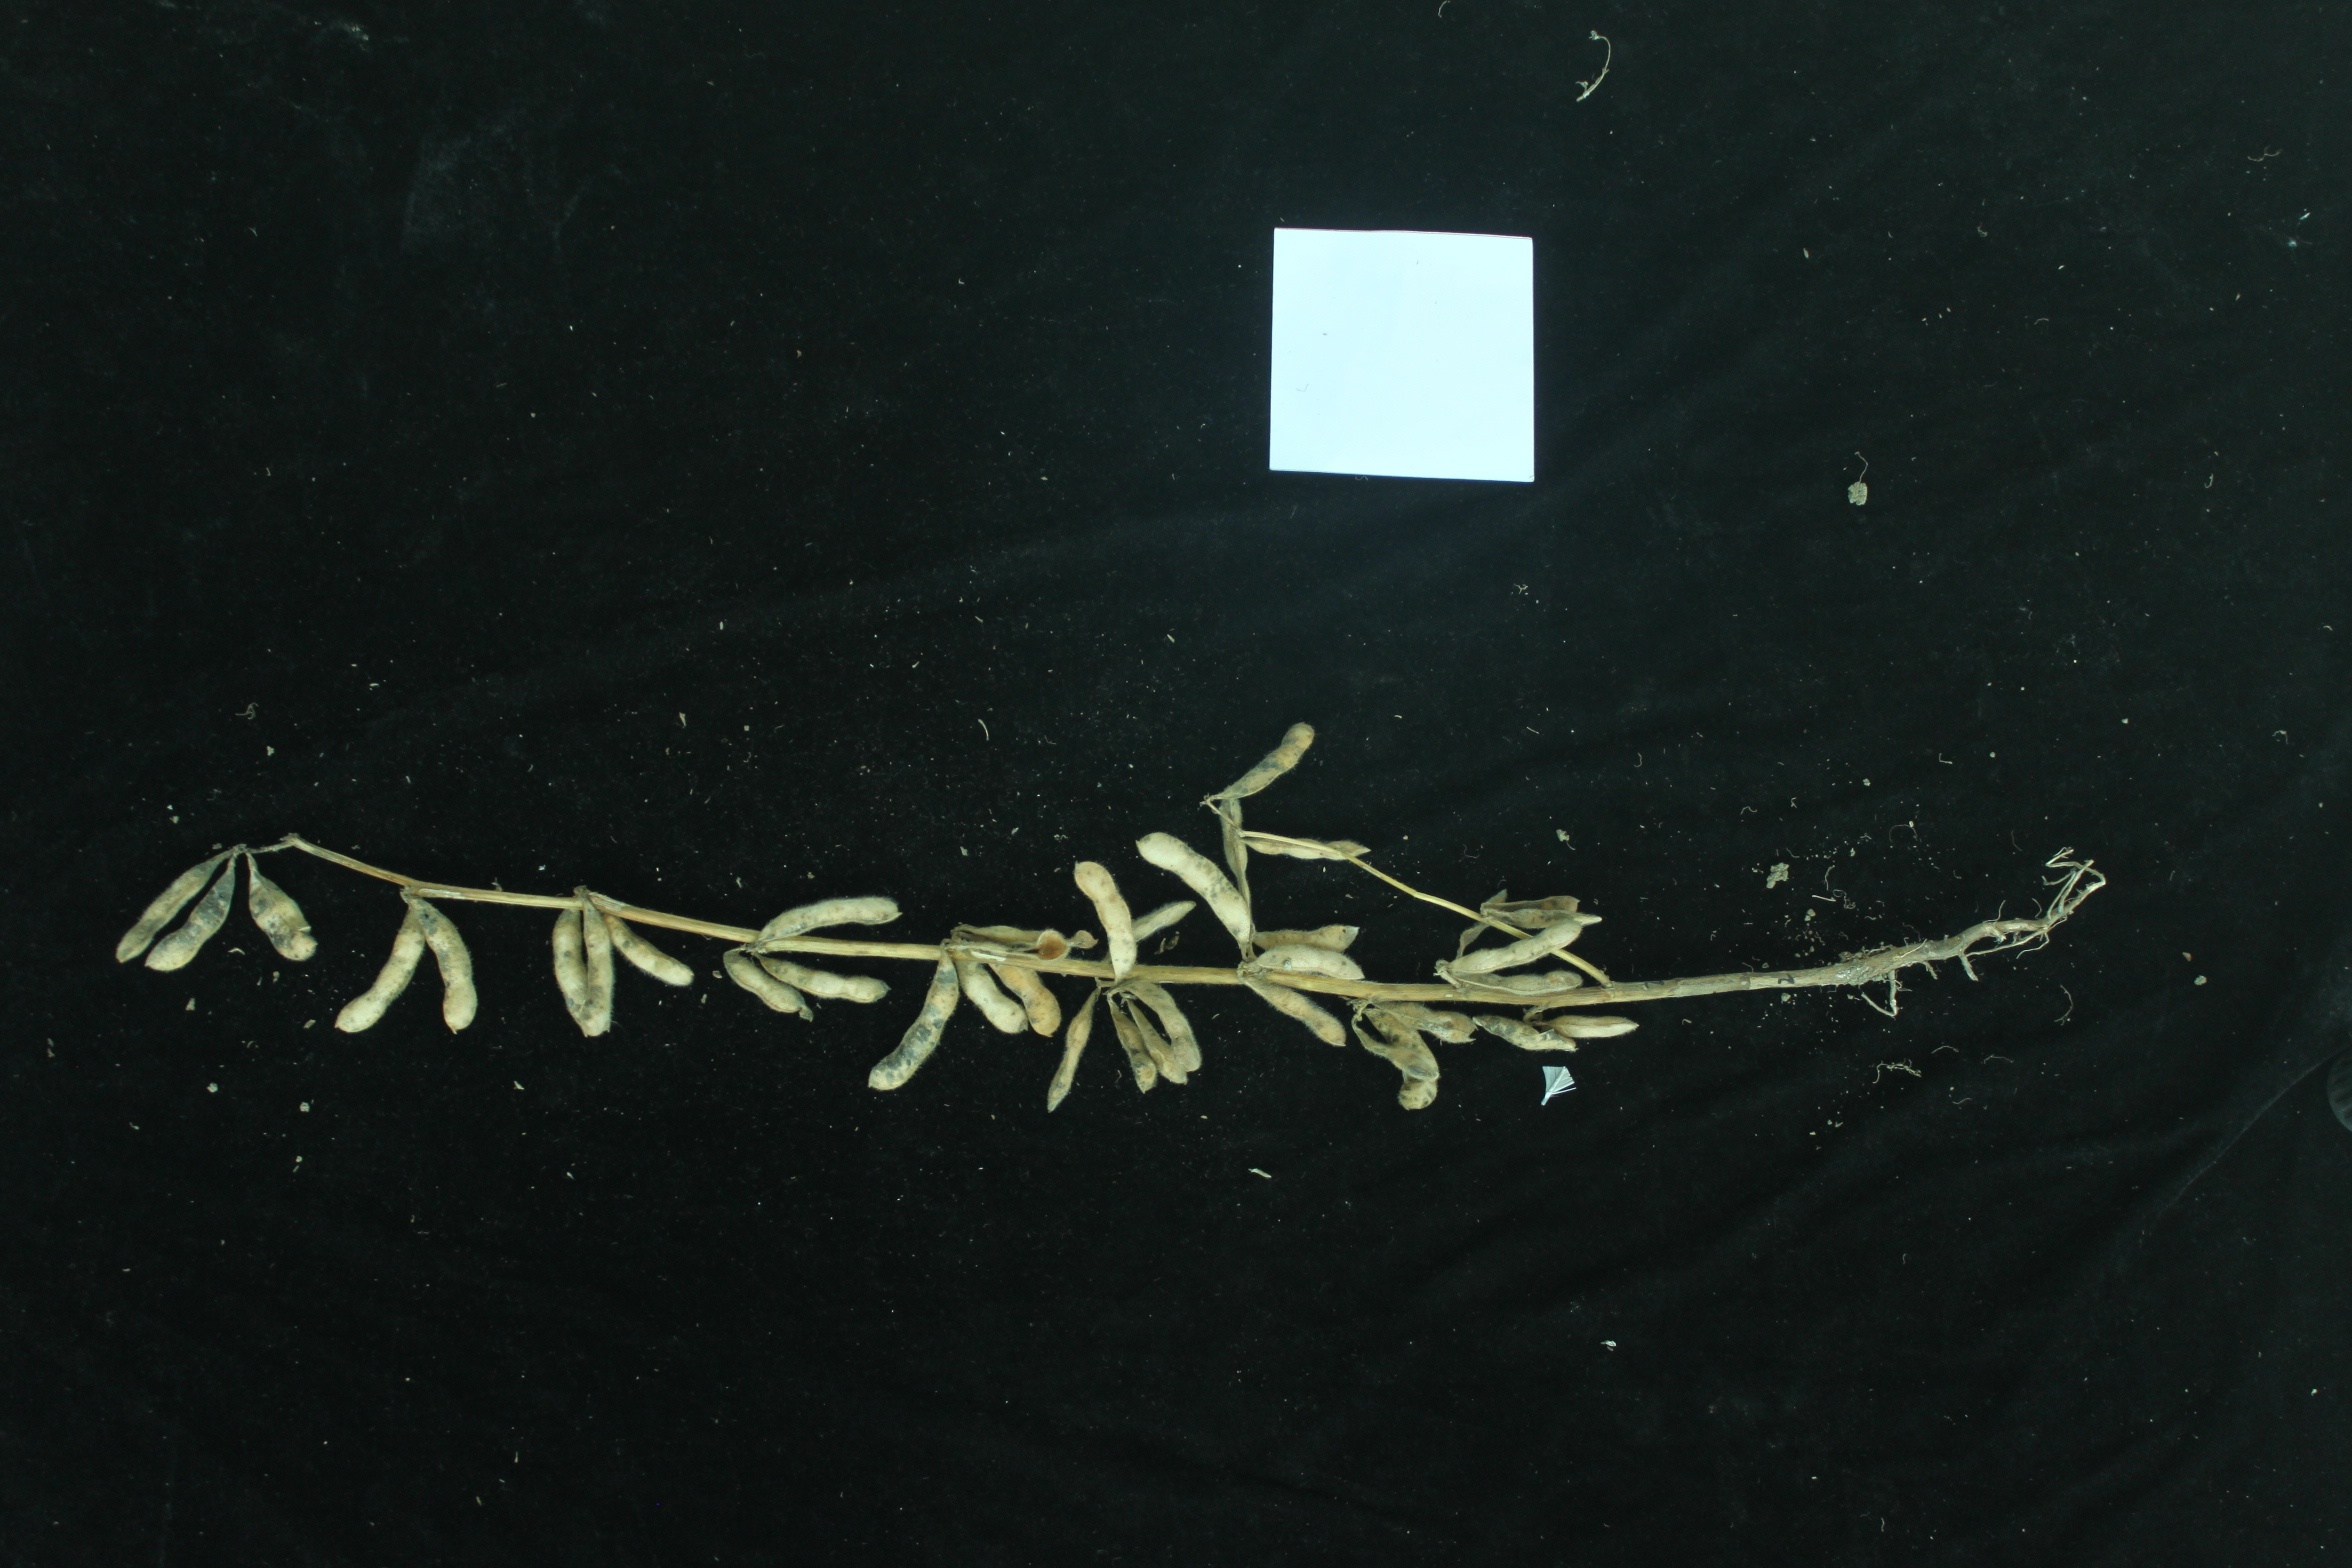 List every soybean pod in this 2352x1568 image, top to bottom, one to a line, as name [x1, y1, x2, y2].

soybean pod [1204, 724, 1314, 803]
soybean pod [1220, 792, 1255, 935]
soybean pod [1136, 833, 1255, 961]
soybean pod [1244, 839, 1369, 862]
soybean pod [117, 852, 230, 963]
soybean pod [245, 853, 316, 962]
soybean pod [145, 855, 238, 971]
soybean pod [1072, 863, 1136, 984]
soybean pod [577, 894, 612, 1038]
soybean pod [1481, 896, 1602, 930]
soybean pod [402, 897, 477, 1033]
soybean pod [753, 897, 898, 948]
soybean pod [1104, 903, 1192, 962]
soybean pod [335, 907, 426, 1033]
soybean pod [553, 907, 588, 1028]
soybean pod [601, 913, 692, 986]
soybean pod [1435, 921, 1581, 978]
soybean pod [951, 925, 1098, 962]
soybean pod [1253, 927, 1356, 958]
soybean pod [1236, 944, 1363, 981]
soybean pod [722, 947, 804, 1013]
soybean pod [867, 950, 958, 1091]
soybean pod [954, 950, 1026, 1034]
soybean pod [757, 958, 890, 1004]
soybean pod [989, 960, 1060, 1038]
soybean pod [1437, 969, 1581, 997]
soybean pod [1243, 978, 1345, 1046]
soybean pod [1128, 985, 1199, 1072]
soybean pod [1047, 986, 1100, 1112]
soybean pod [1106, 995, 1157, 1095]
soybean pod [1127, 1001, 1187, 1083]
soybean pod [1349, 1001, 1481, 1110]
soybean pod [1473, 1015, 1576, 1052]
soybean pod [1534, 1017, 1637, 1039]